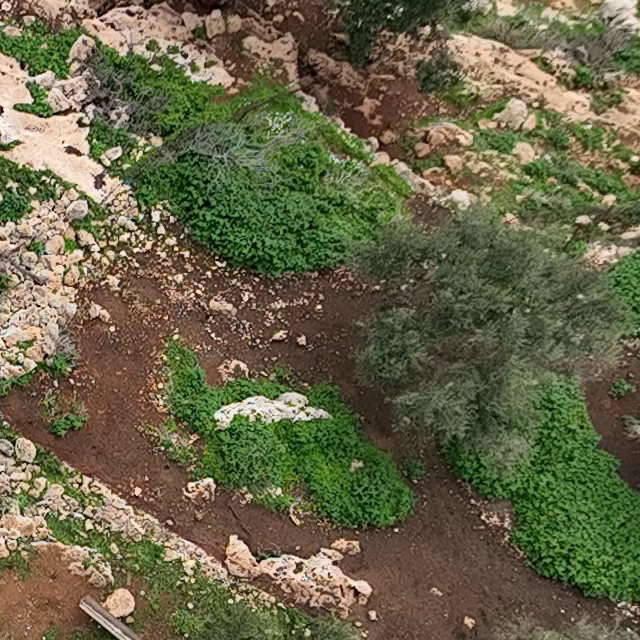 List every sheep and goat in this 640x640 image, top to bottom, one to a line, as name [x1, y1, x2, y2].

None